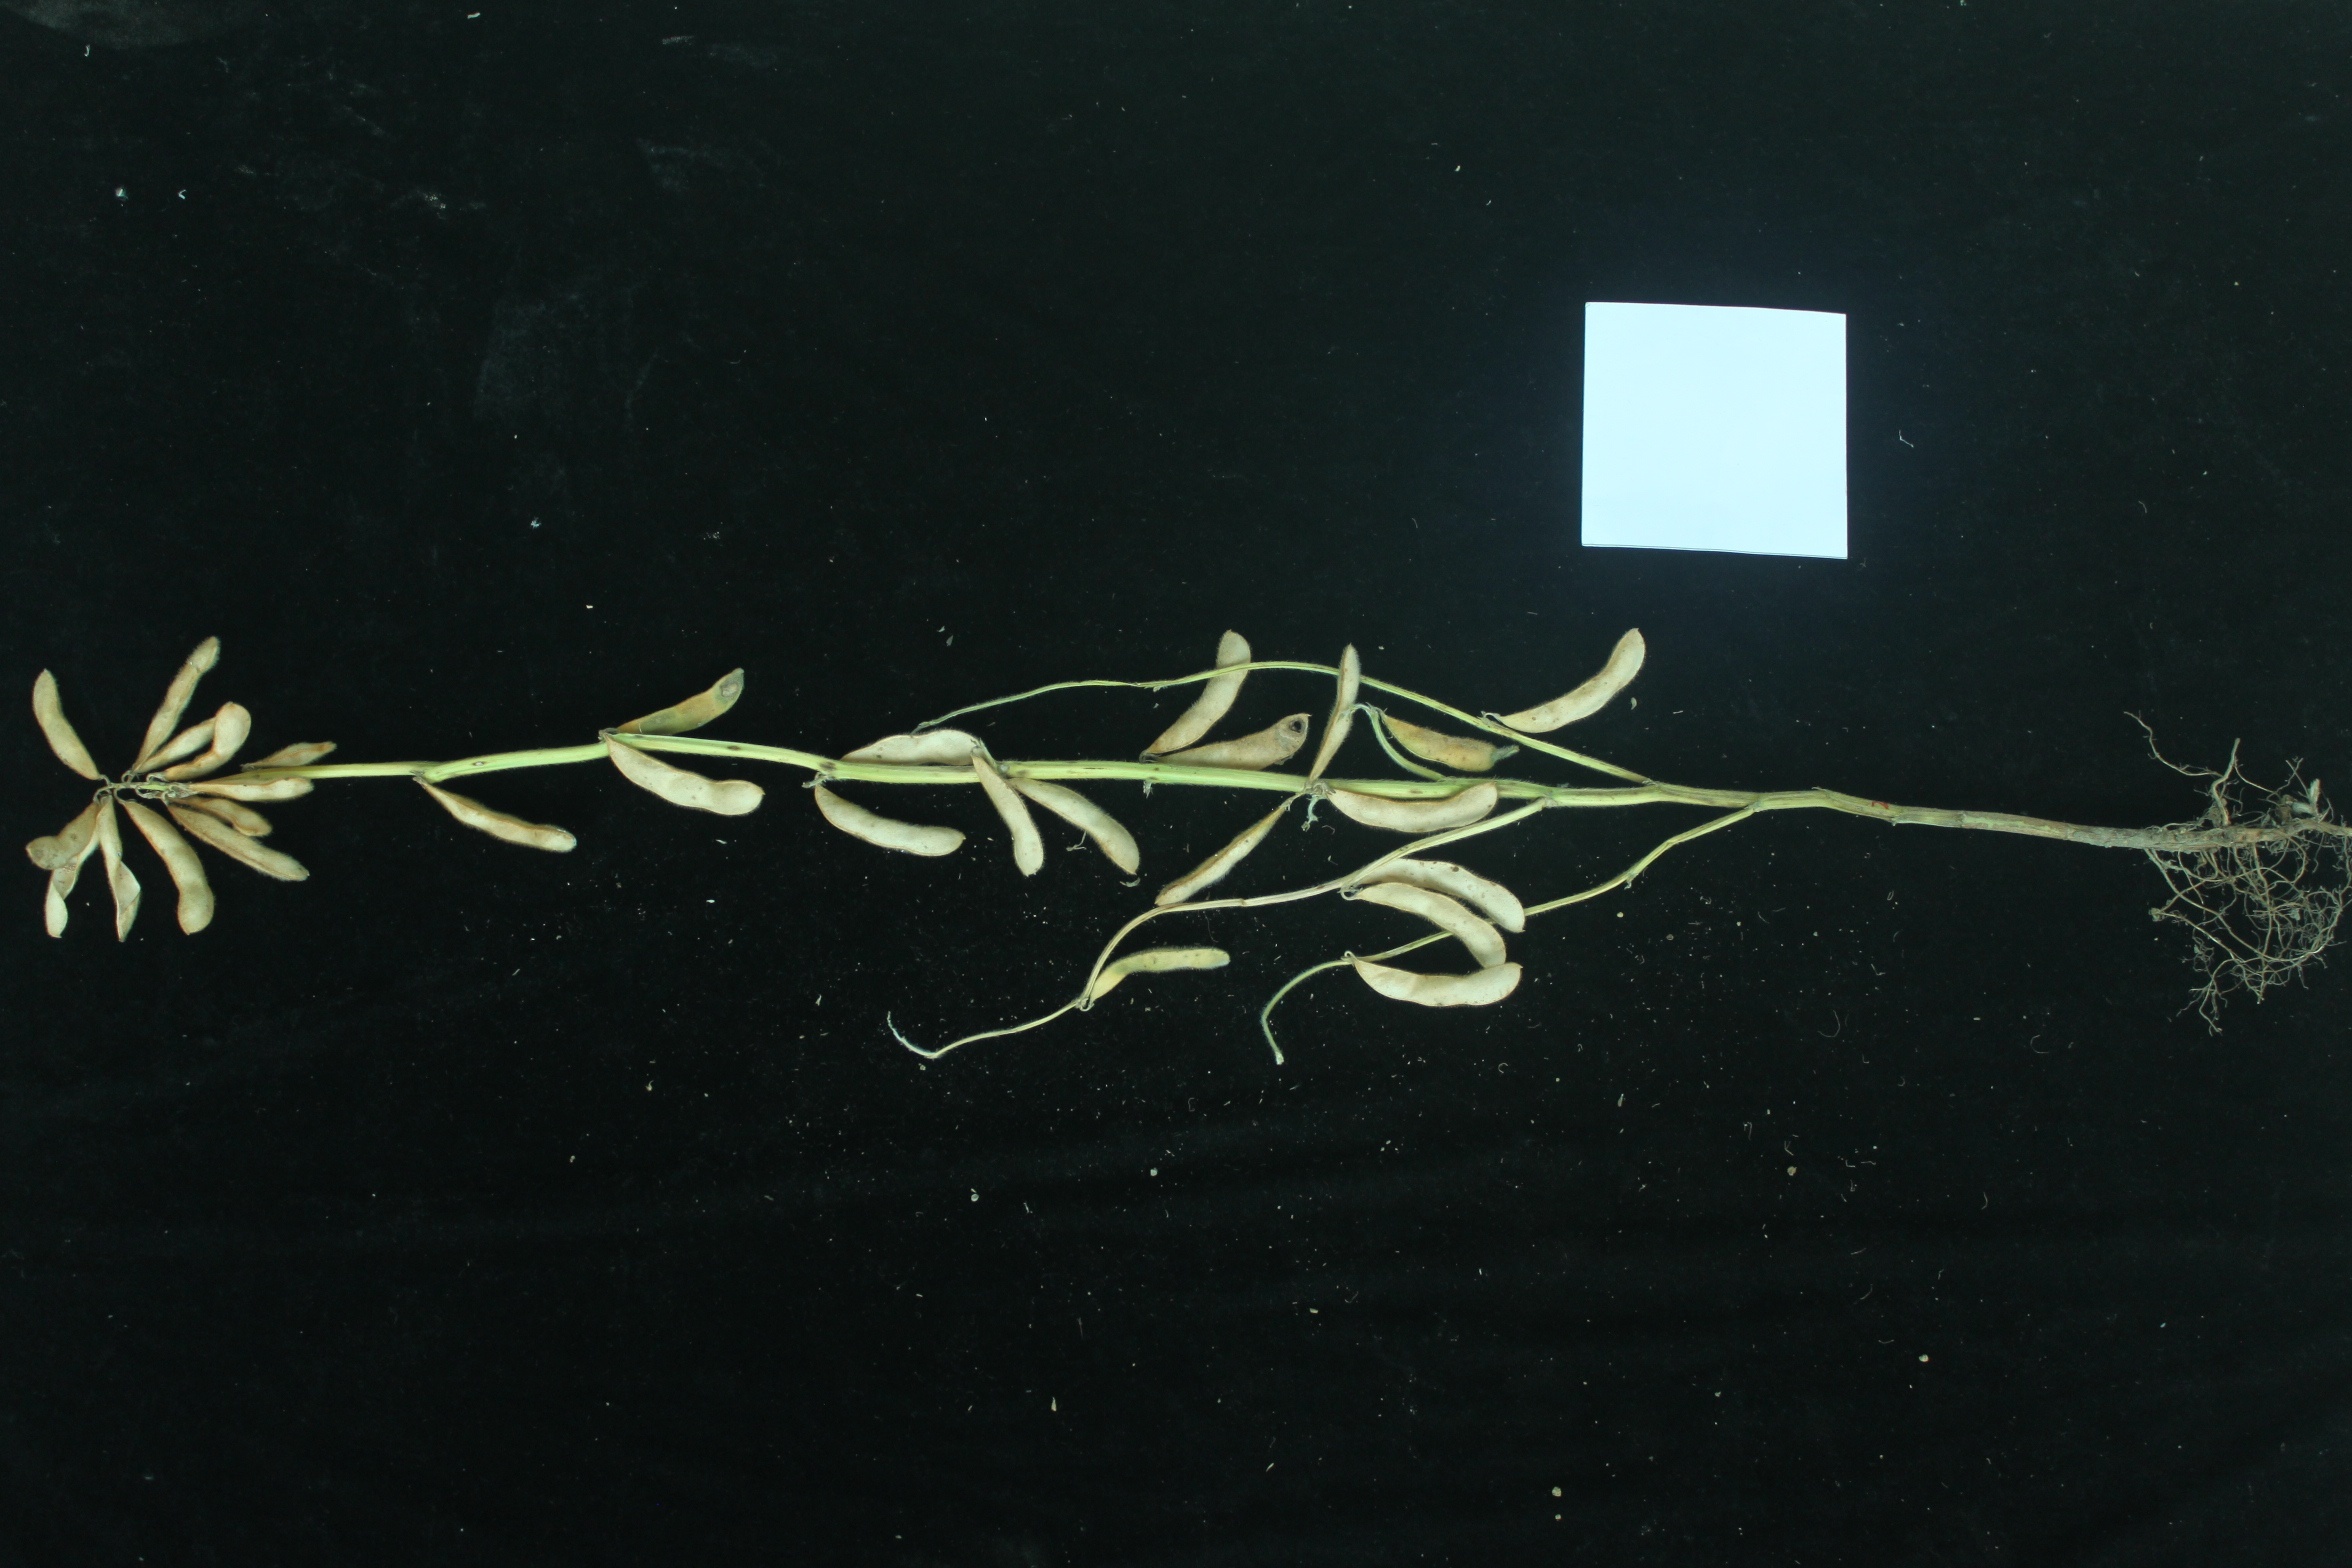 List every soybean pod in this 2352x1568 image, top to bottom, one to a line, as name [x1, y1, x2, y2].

soybean pod [1489, 630, 1643, 732]
soybean pod [1143, 633, 1250, 757]
soybean pod [134, 638, 218, 768]
soybean pod [1310, 648, 1359, 782]
soybean pod [611, 671, 743, 734]
soybean pod [31, 672, 97, 779]
soybean pod [163, 705, 250, 779]
soybean pod [1164, 714, 1309, 771]
soybean pod [1385, 716, 1497, 770]
soybean pod [136, 720, 215, 770]
soybean pod [849, 730, 991, 763]
soybean pod [608, 737, 763, 816]
soybean pod [249, 746, 331, 768]
soybean pod [975, 762, 1042, 876]
soybean pod [189, 776, 311, 801]
soybean pod [417, 781, 575, 852]
soybean pod [1009, 781, 1140, 875]
soybean pod [1326, 783, 1497, 834]
soybean pod [815, 785, 964, 856]
soybean pod [188, 798, 269, 834]
soybean pod [122, 803, 213, 935]
soybean pod [1154, 803, 1292, 906]
soybean pod [26, 804, 101, 866]
soybean pod [100, 807, 141, 940]
soybean pod [170, 810, 307, 882]
soybean pod [45, 833, 99, 939]
soybean pod [1353, 861, 1525, 932]
soybean pod [1346, 883, 1504, 970]
soybean pod [1091, 948, 1228, 1000]
soybean pod [1354, 961, 1520, 1007]